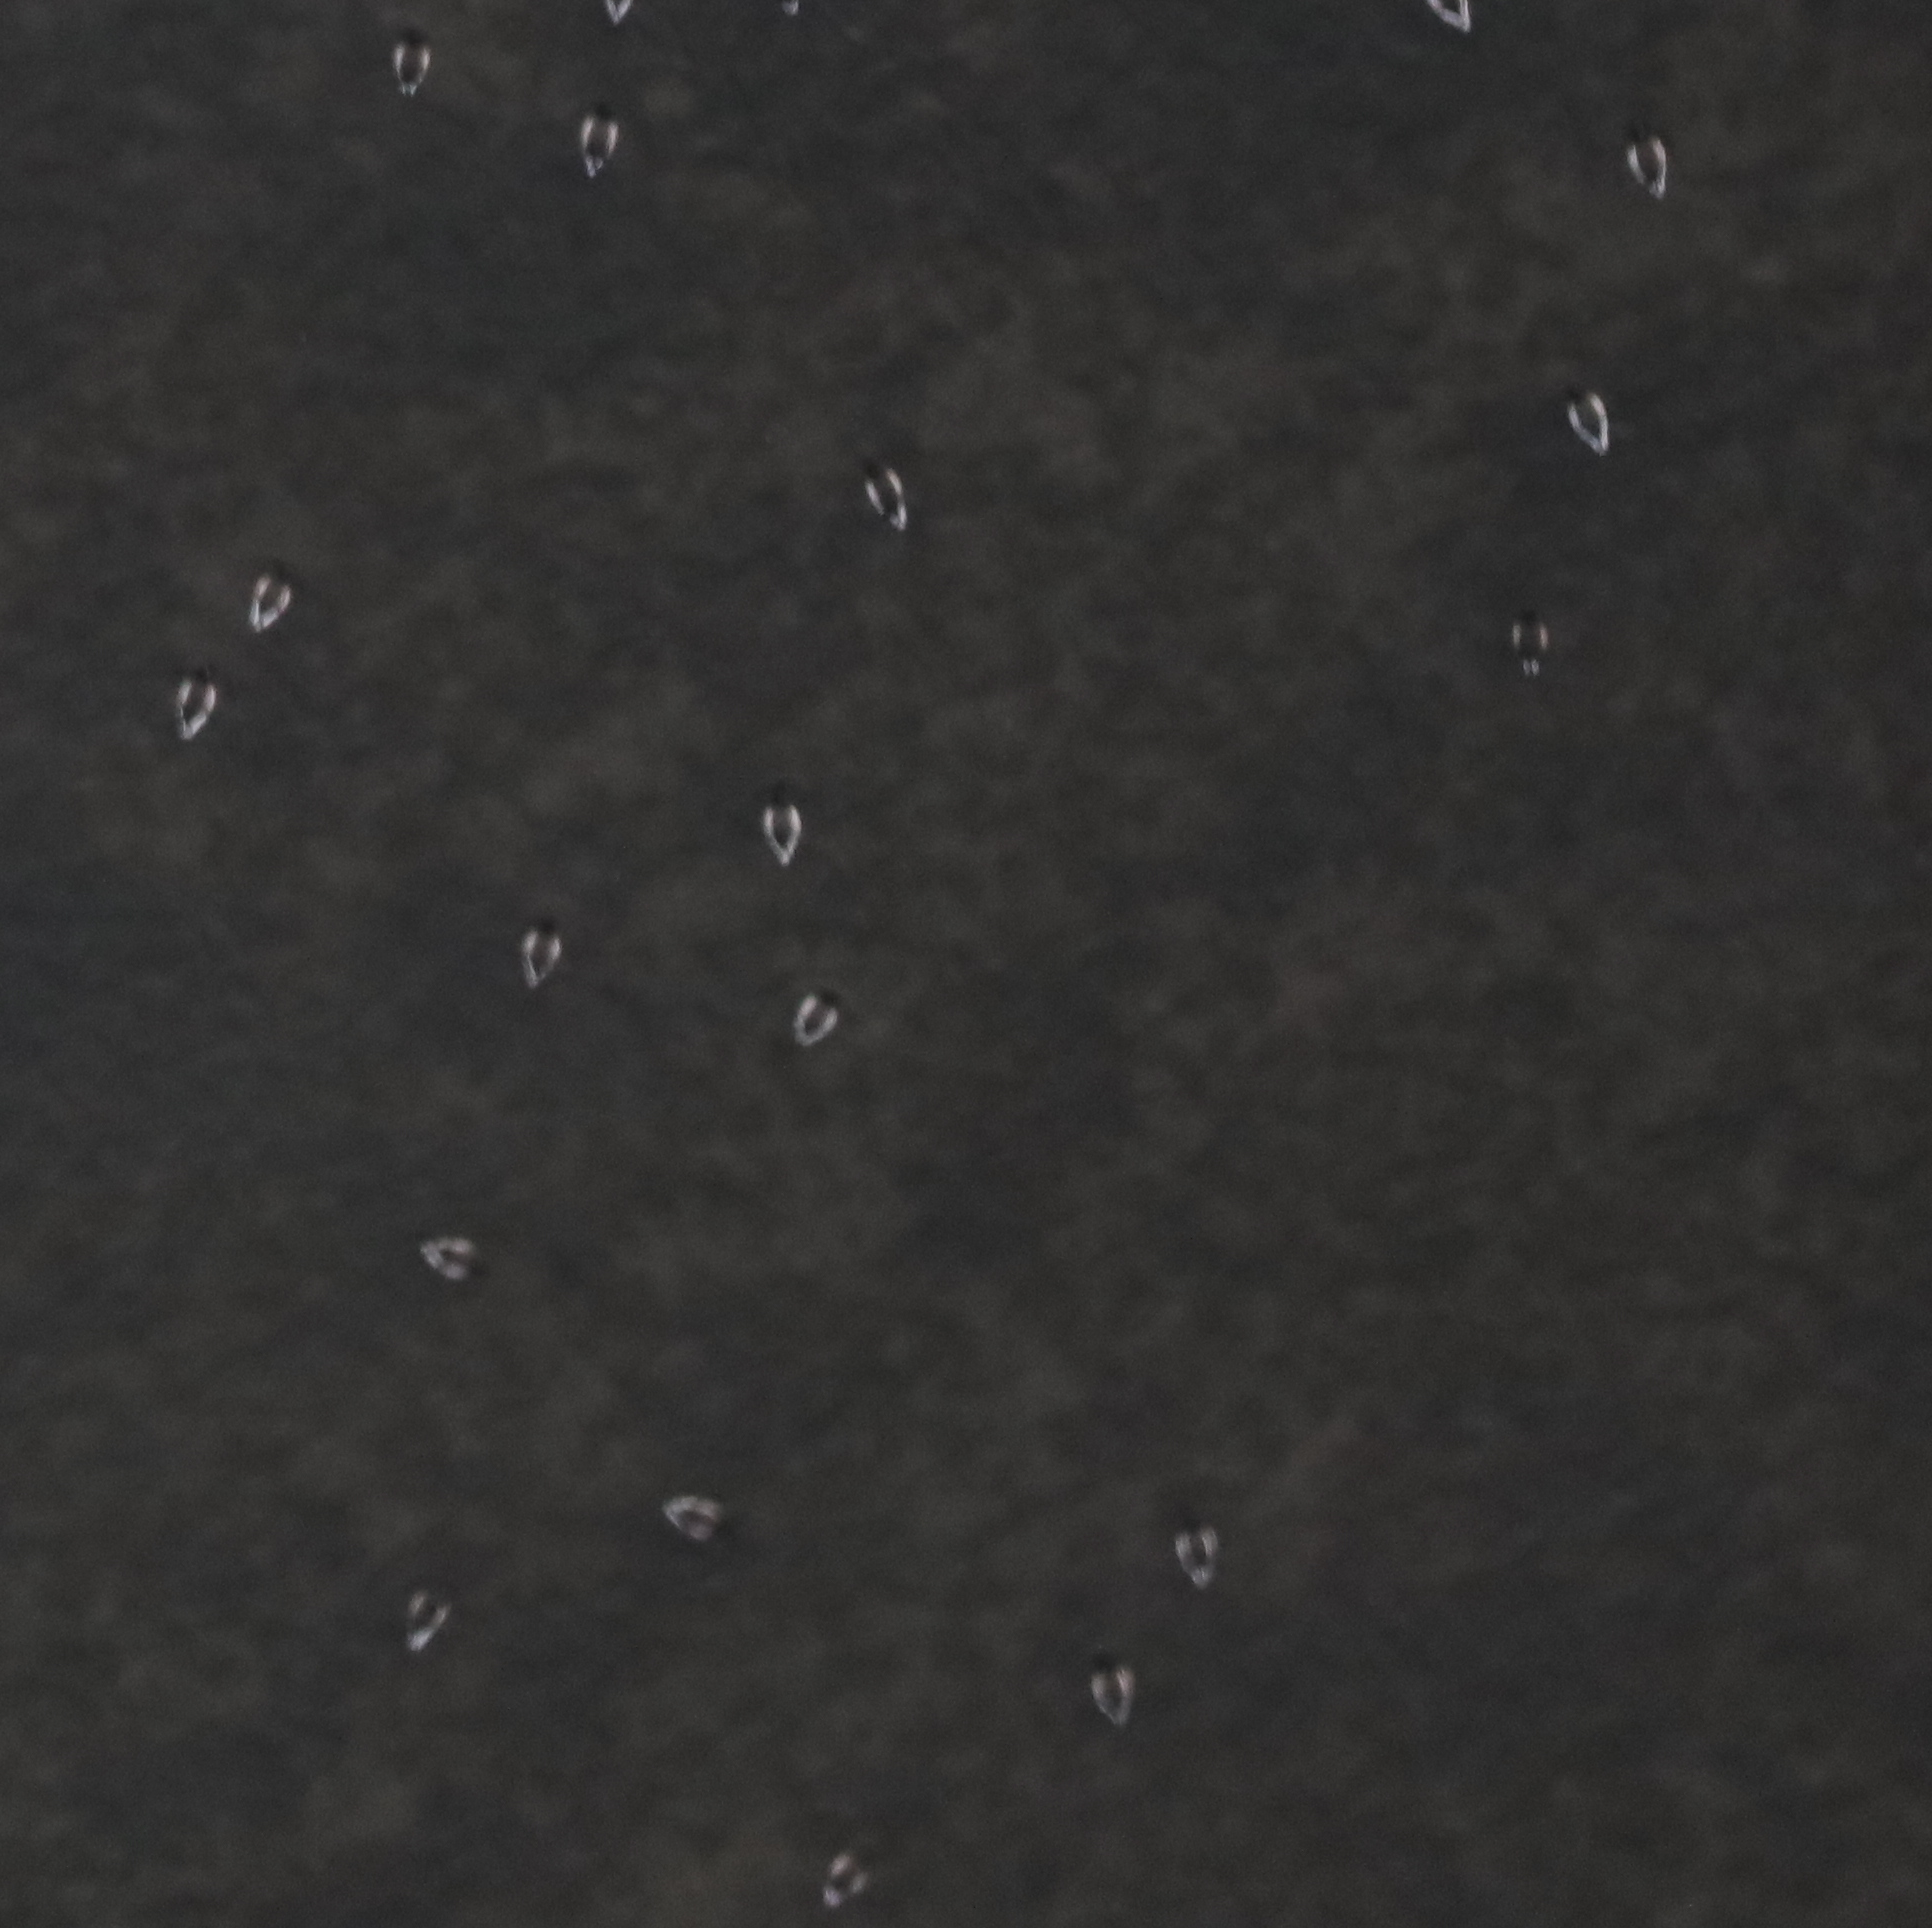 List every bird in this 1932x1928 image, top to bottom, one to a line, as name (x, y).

brant (412, 63)
brant (599, 139)
brant (1645, 162)
brant (1587, 418)
brant (885, 492)
brant (272, 599)
brant (1530, 639)
brant (197, 701)
brant (782, 826)
brant (543, 952)
brant (818, 1018)
brant (455, 1256)
brant (696, 1517)
brant (1195, 1551)
brant (426, 1620)
brant (1113, 1689)
brant (847, 1879)